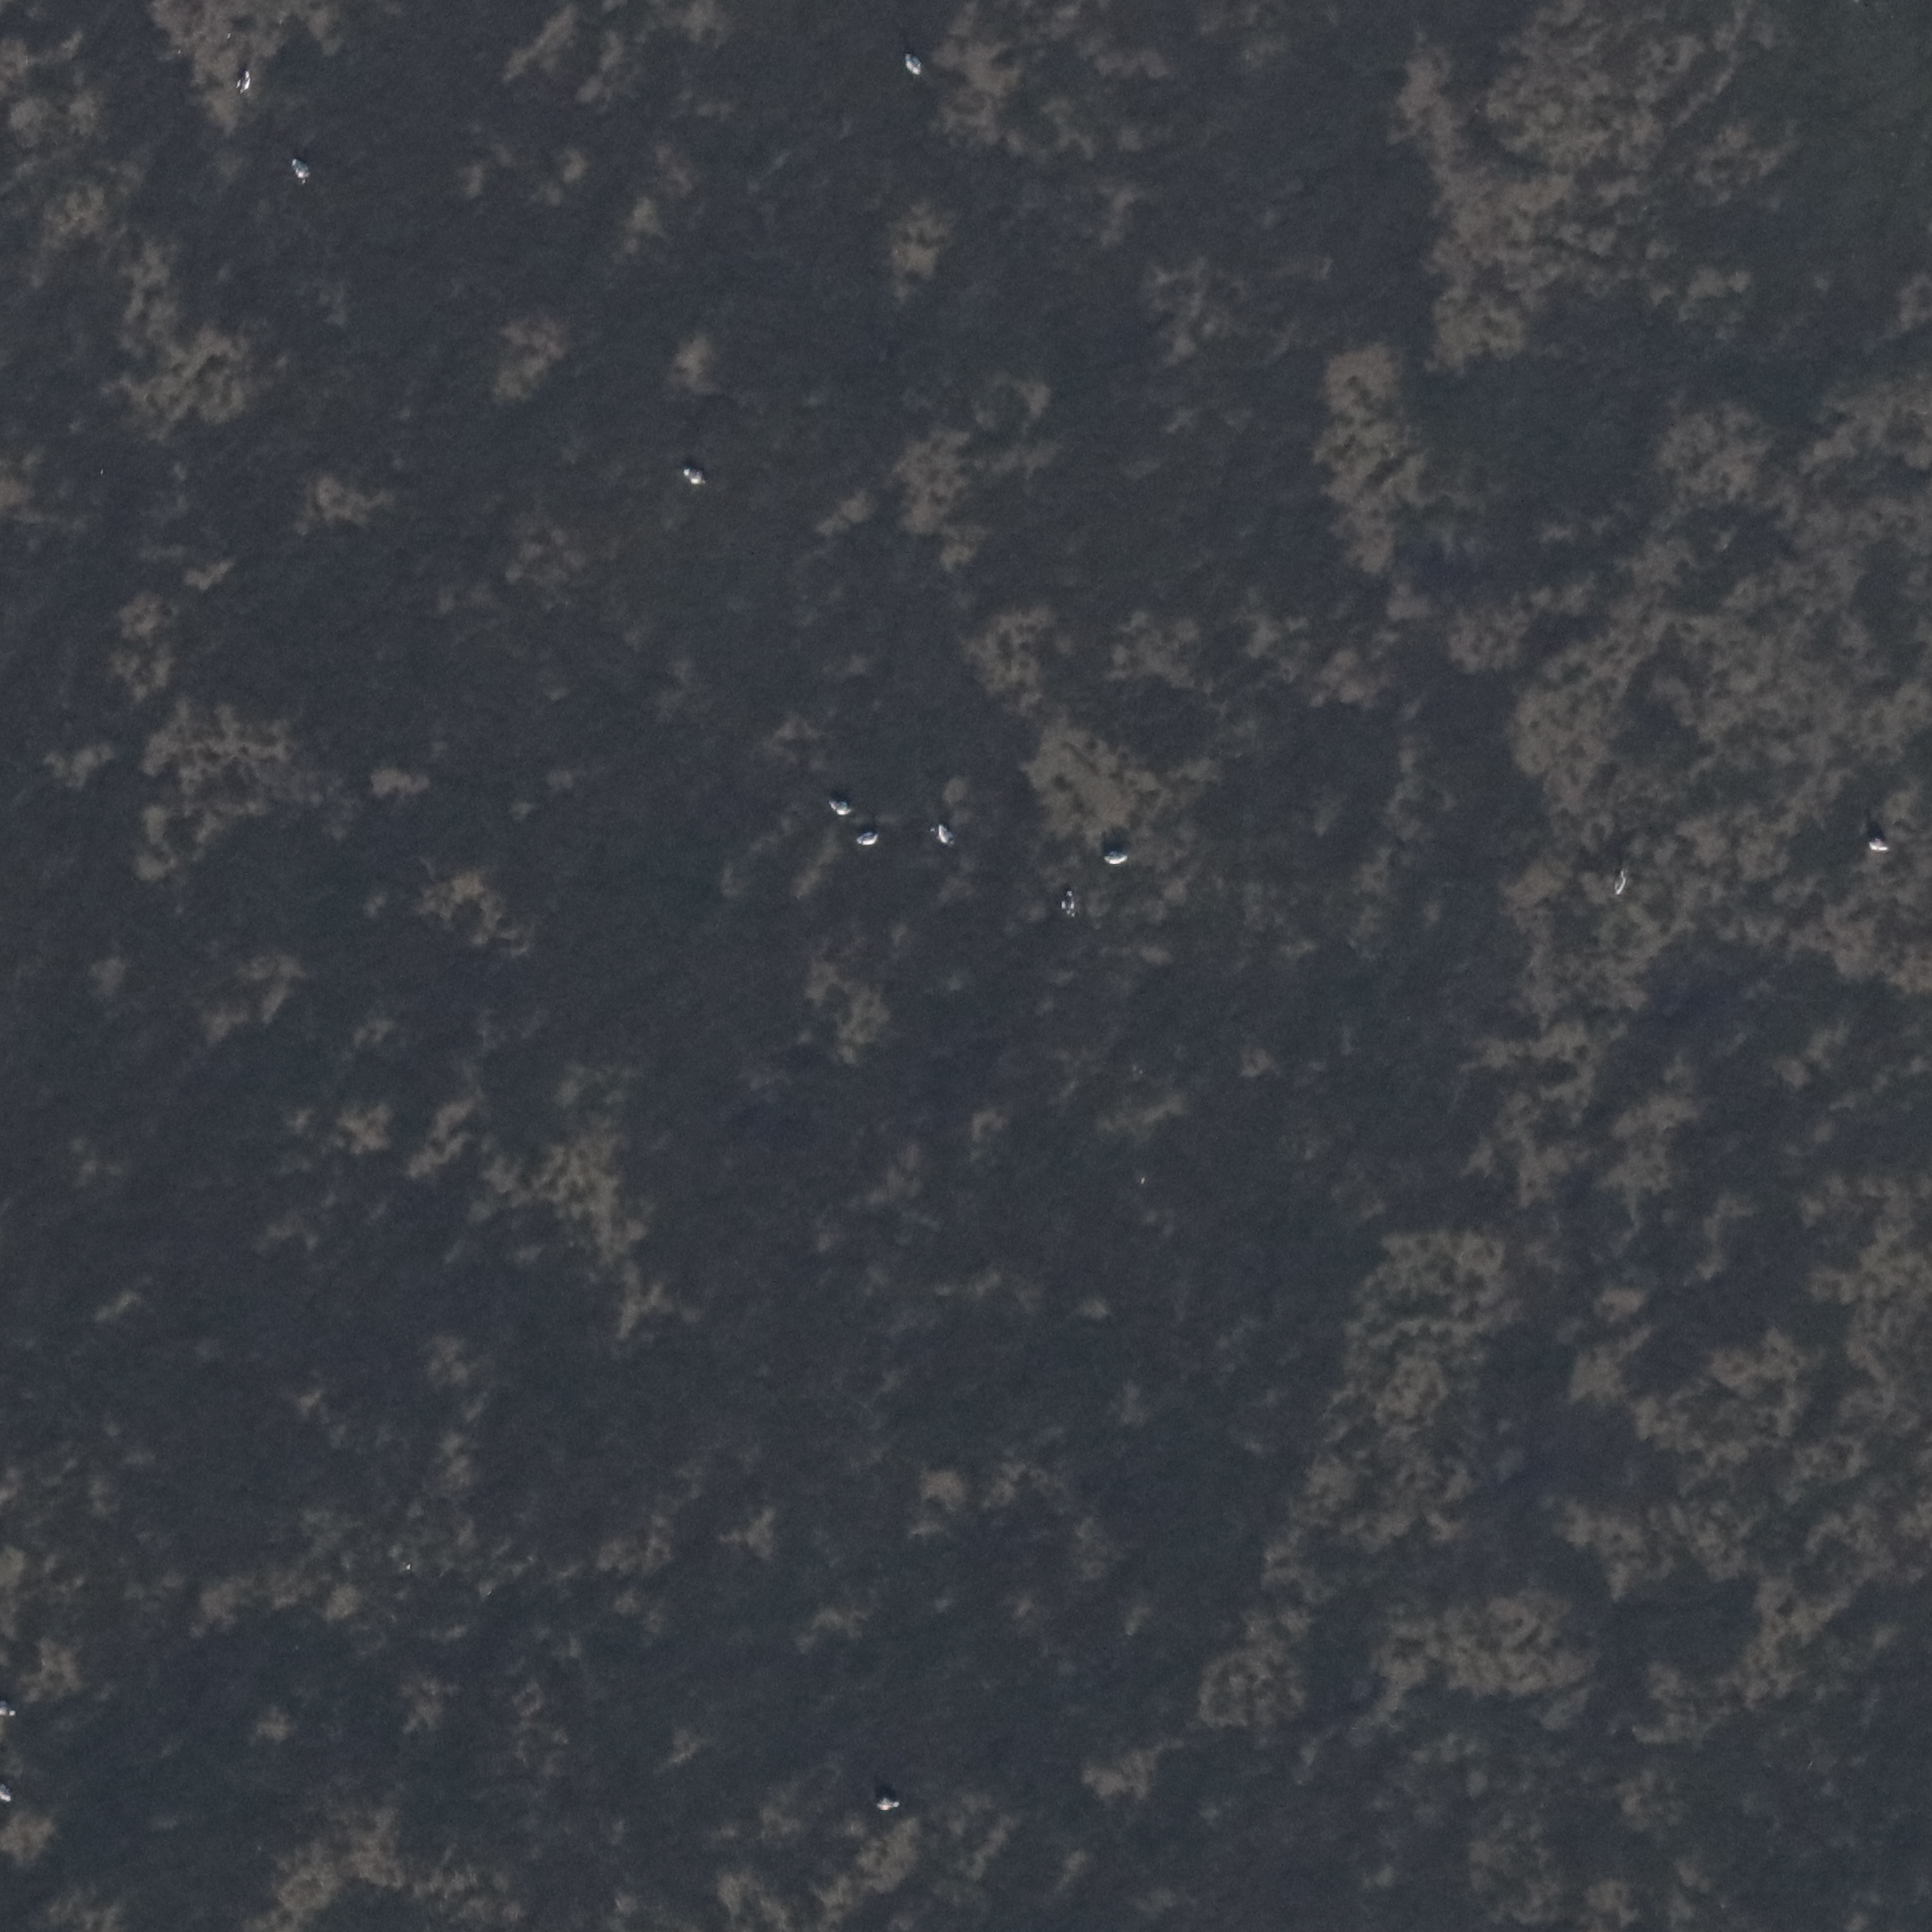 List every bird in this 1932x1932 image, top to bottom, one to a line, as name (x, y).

brant (914, 67)
brant (245, 81)
brant (301, 169)
brant (696, 476)
brant (841, 807)
brant (946, 835)
brant (871, 837)
brant (1877, 844)
brant (1115, 858)
brant (1620, 882)
brant (1068, 904)
brant (2, 1707)
brant (2, 1791)
brant (885, 1803)